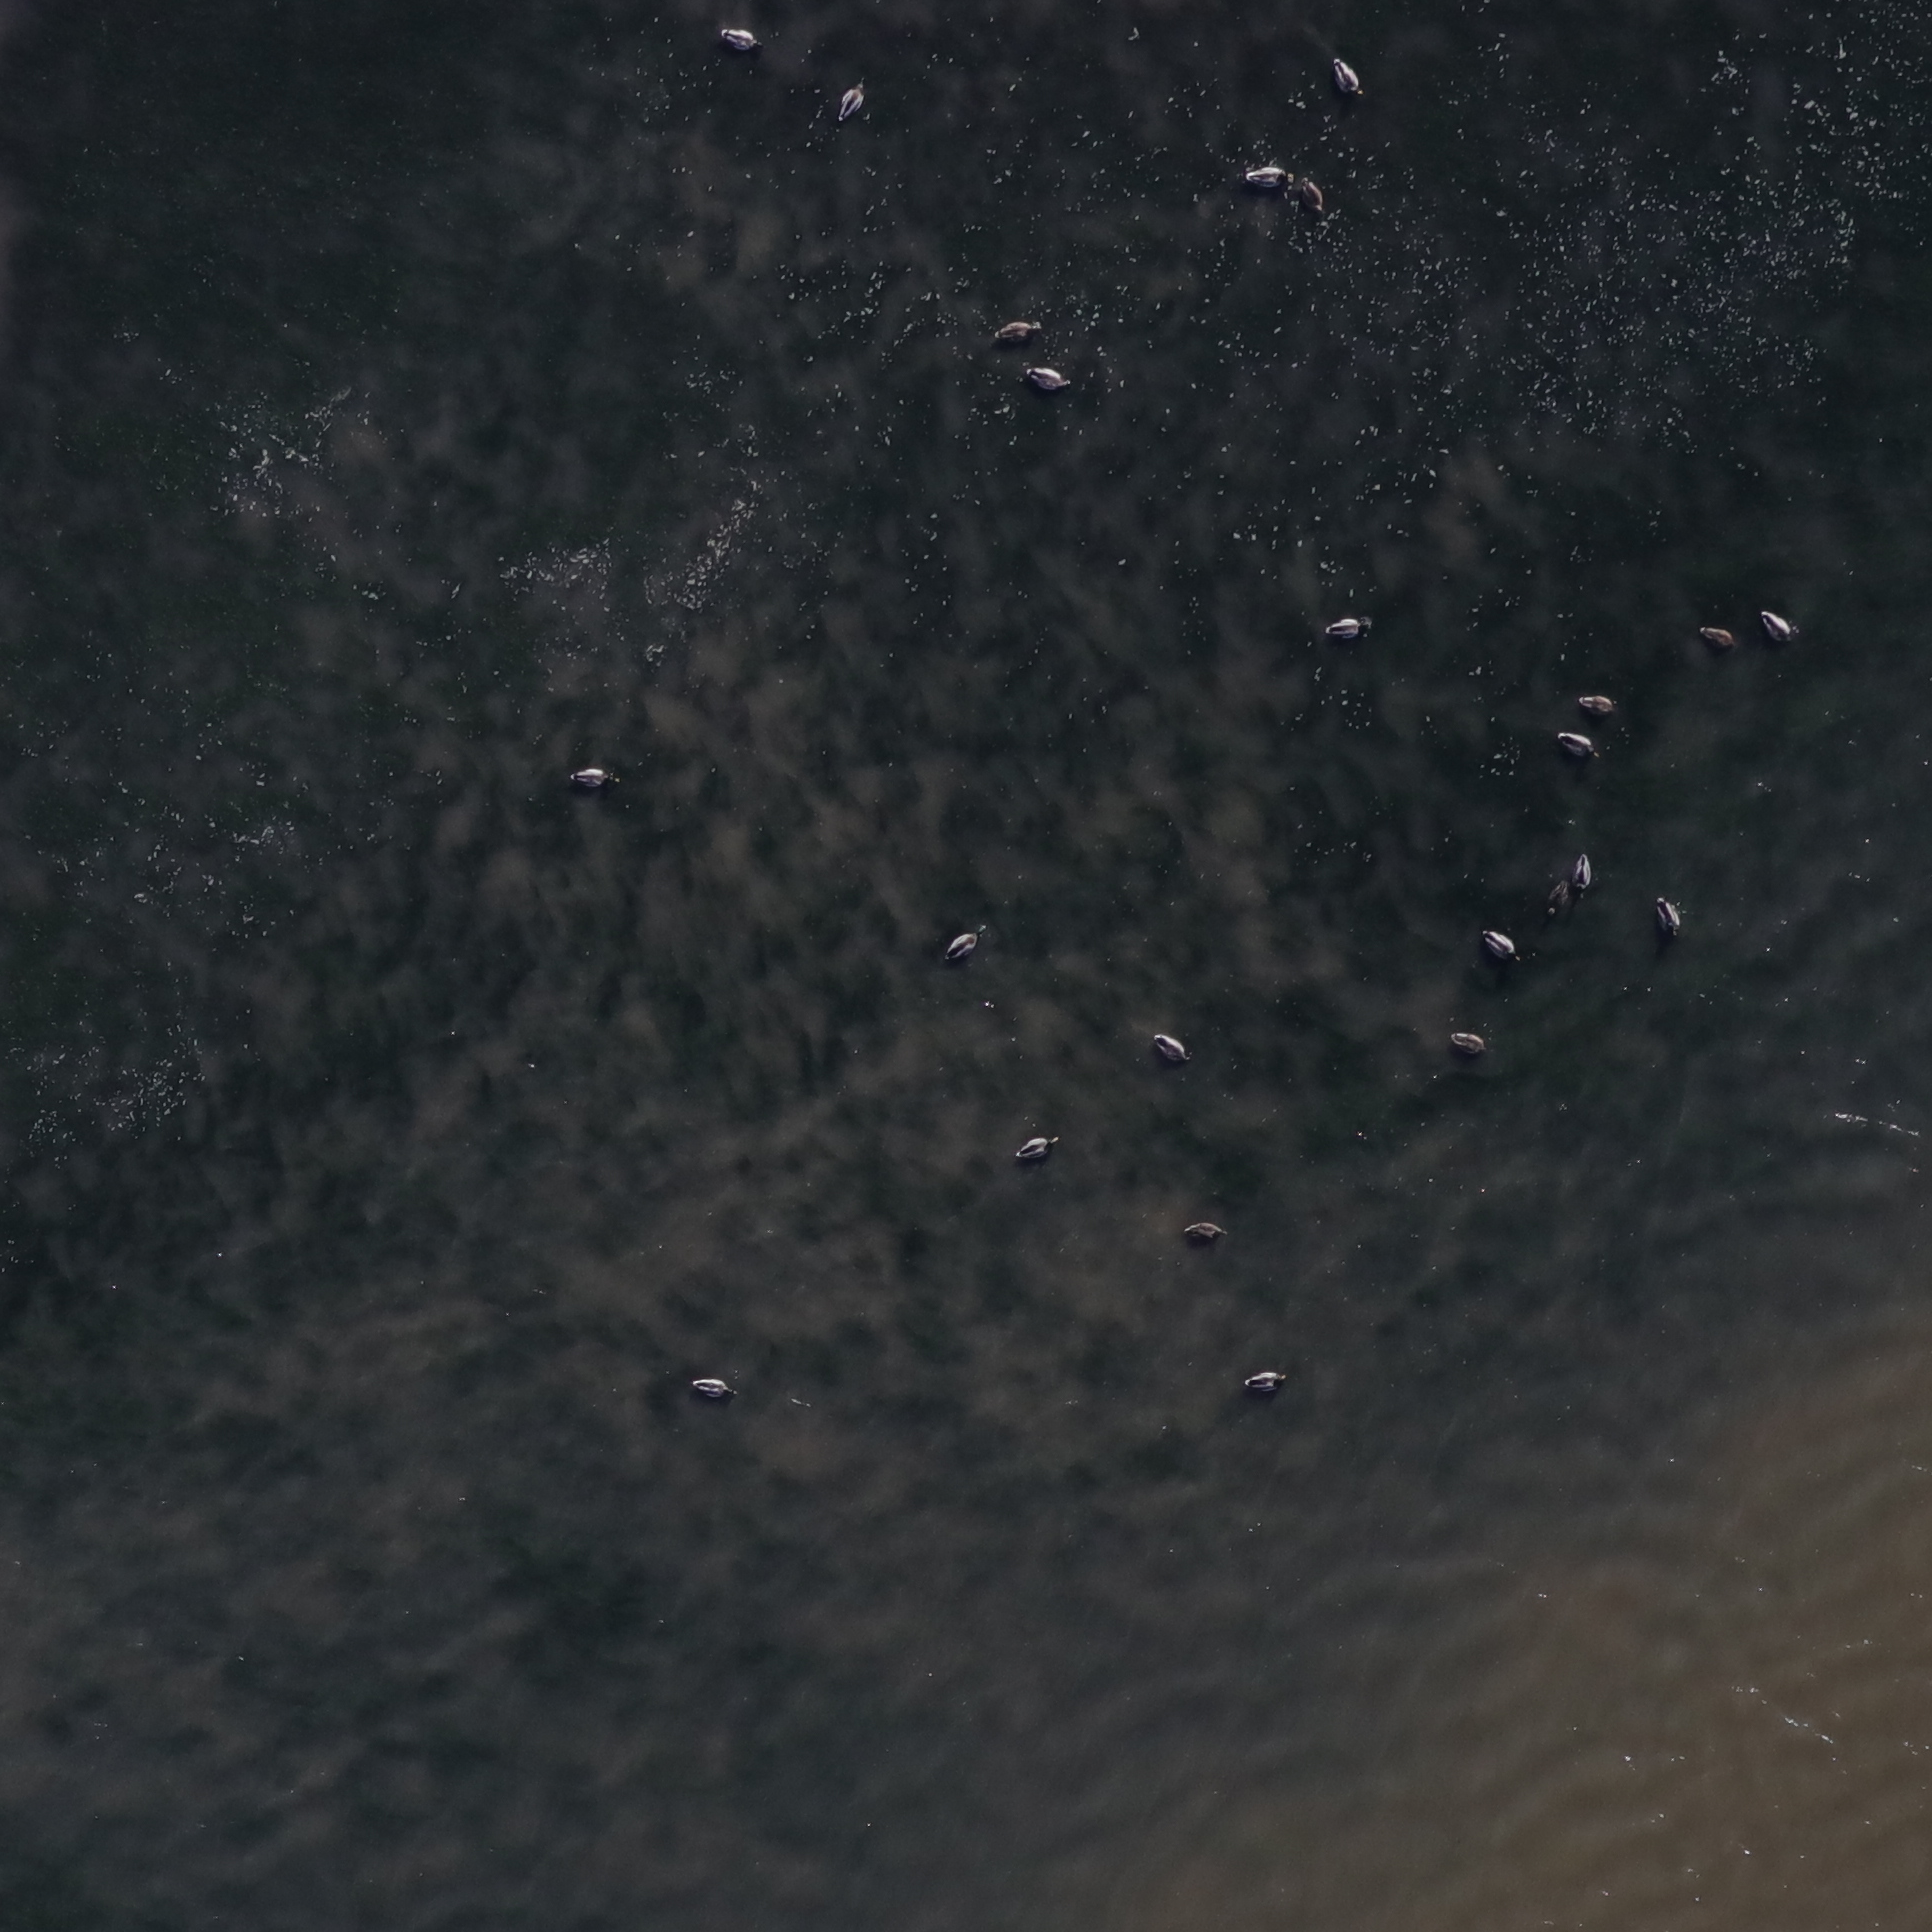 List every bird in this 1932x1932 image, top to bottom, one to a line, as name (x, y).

other bird (741, 38)
other bird (1349, 76)
other bird (851, 99)
other bird (1269, 176)
other bird (1314, 195)
other bird (1019, 330)
other bird (1050, 379)
other bird (1349, 627)
other bird (1779, 629)
other bird (1720, 637)
other bird (1595, 705)
other bird (1579, 745)
other bird (592, 777)
other bird (1583, 870)
other bird (1559, 898)
other bird (1667, 916)
other bird (965, 945)
other bird (1505, 949)
other bird (1471, 1043)
other bird (1172, 1047)
other bird (1036, 1146)
other bird (1205, 1230)
other bird (1267, 1380)
other bird (717, 1387)